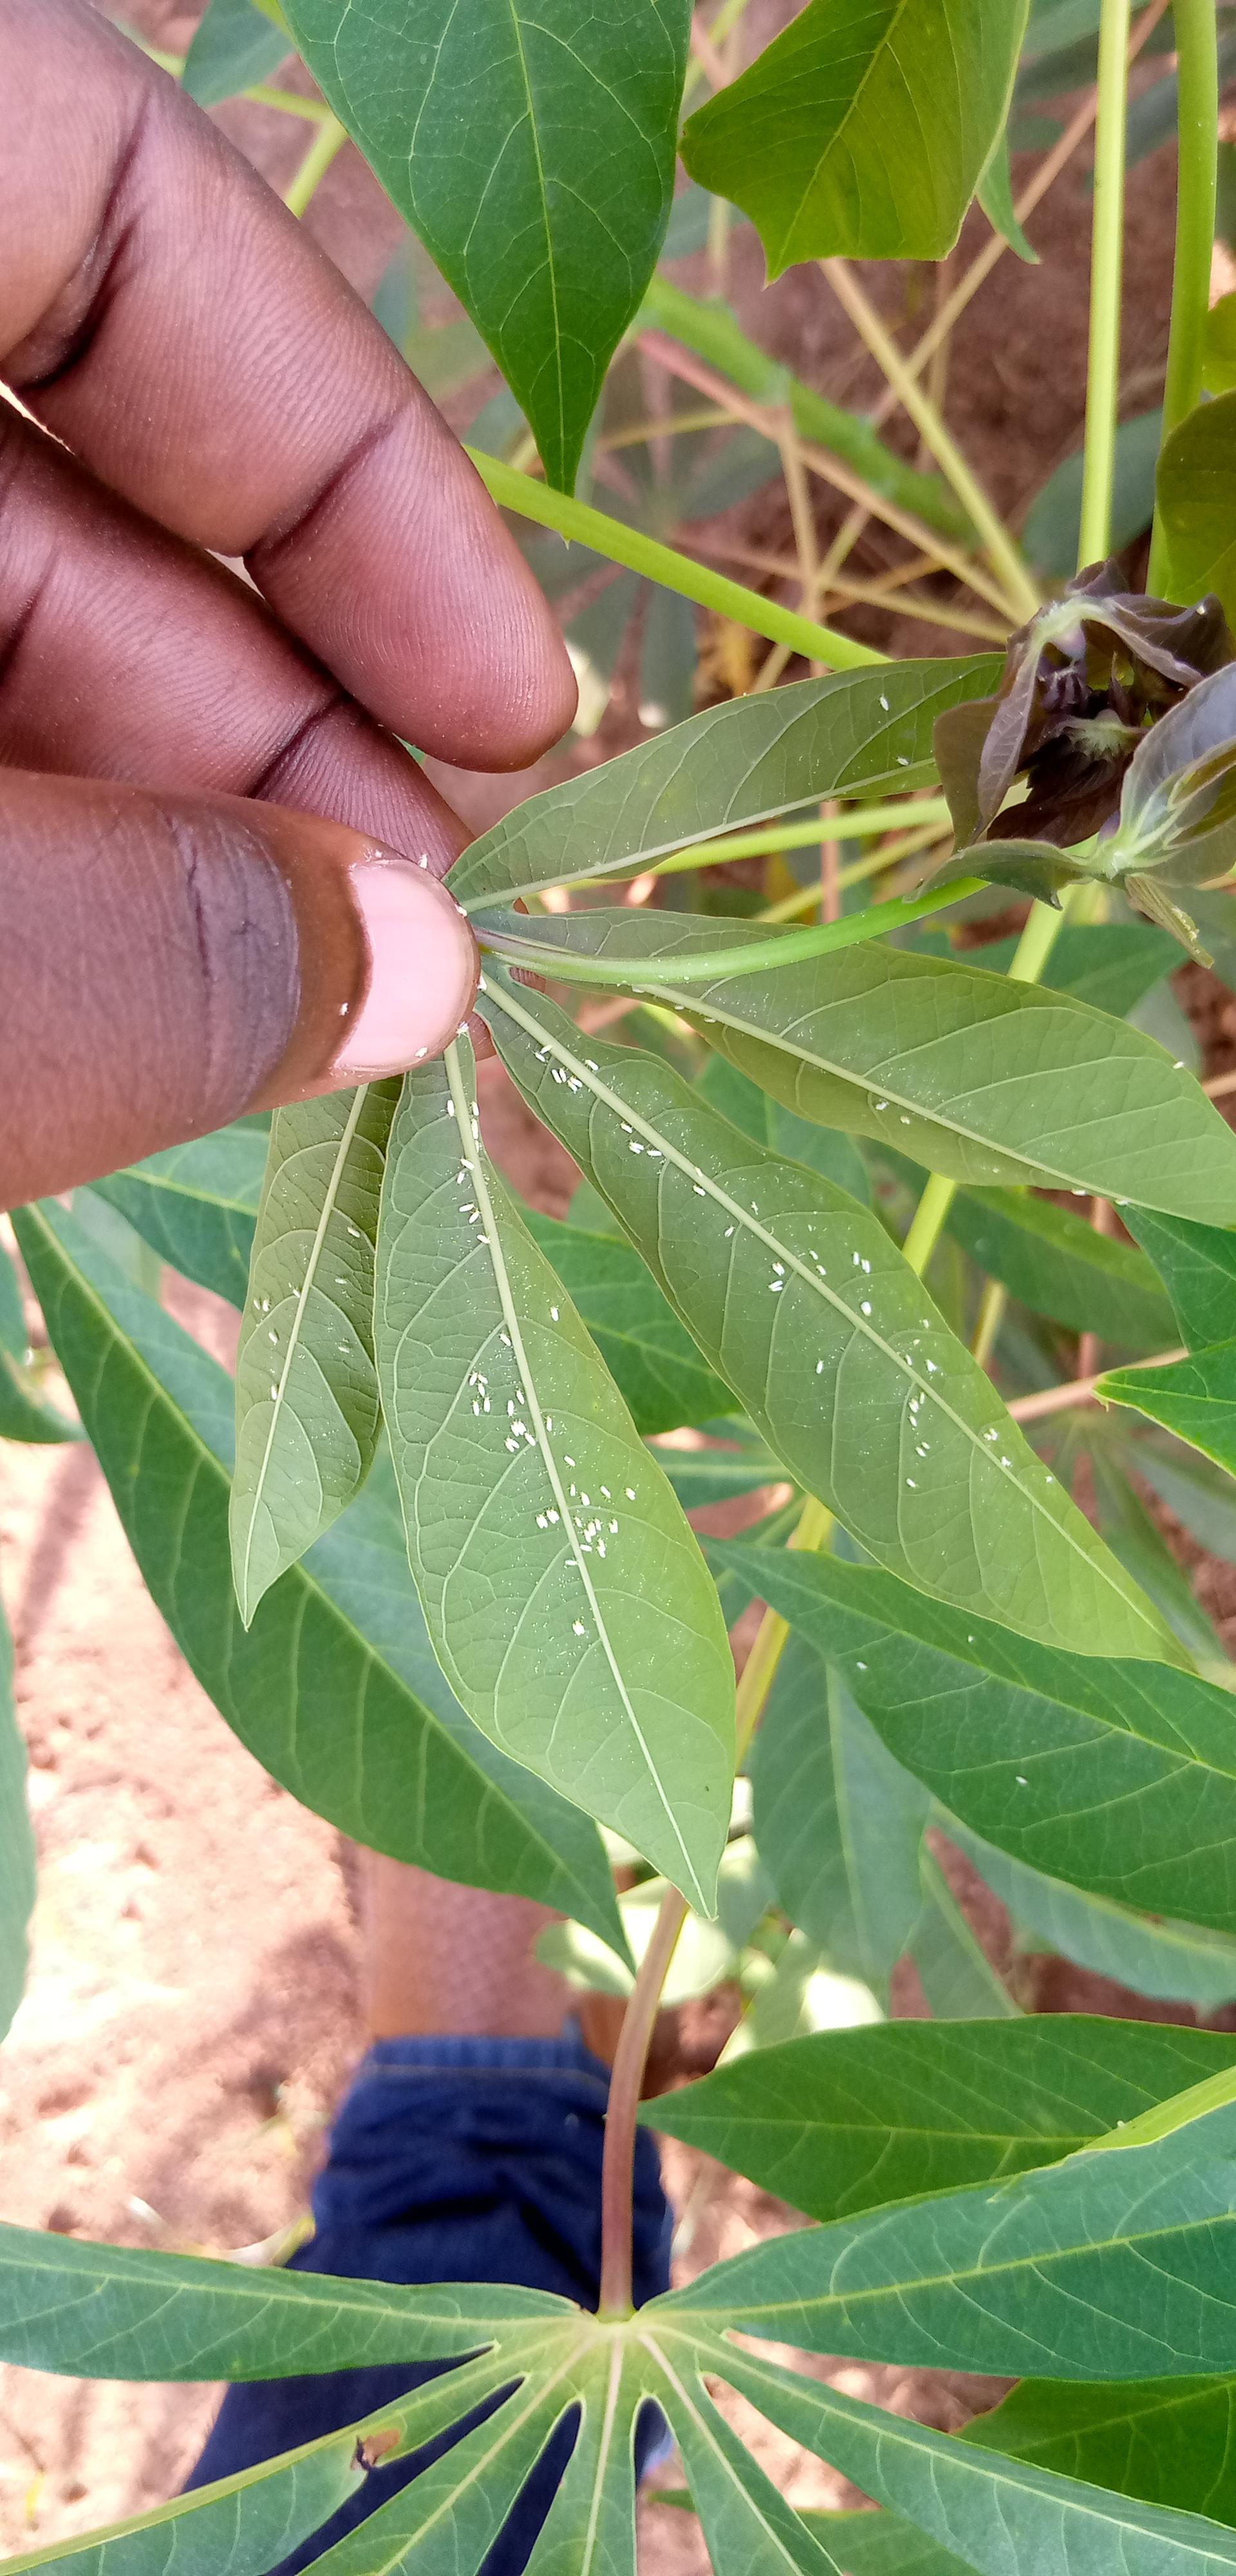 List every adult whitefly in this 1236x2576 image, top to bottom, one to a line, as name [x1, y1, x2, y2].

whitefly [878, 694, 891, 712]
whitefly [894, 753, 913, 768]
whitefly [418, 851, 429, 870]
whitefly [454, 903, 470, 918]
whitefly [475, 972, 491, 992]
whitefly [339, 1000, 349, 1018]
whitefly [673, 1004, 686, 1010]
whitefly [452, 1023, 471, 1039]
whitefly [540, 1043, 554, 1054]
whitefly [414, 1045, 427, 1061]
whitefly [533, 1051, 547, 1063]
whitefly [581, 1056, 603, 1073]
whitefly [1168, 1059, 1190, 1072]
whitefly [558, 1066, 568, 1083]
whitefly [550, 1067, 562, 1084]
whitefly [569, 1076, 583, 1089]
whitefly [566, 1079, 579, 1094]
whitefly [445, 1096, 456, 1119]
whitefly [469, 1098, 481, 1116]
whitefly [873, 1099, 886, 1112]
whitefly [899, 1115, 904, 1126]
whitefly [904, 1115, 912, 1126]
whitefly [471, 1117, 480, 1129]
whitefly [618, 1121, 633, 1133]
whitefly [473, 1129, 481, 1139]
whitefly [629, 1141, 645, 1151]
whitefly [628, 1146, 641, 1157]
whitefly [646, 1148, 664, 1157]
whitefly [458, 1157, 477, 1171]
whitefly [693, 1164, 705, 1177]
whitefly [455, 1170, 467, 1188]
whitefly [691, 1184, 707, 1197]
whitefly [1069, 1187, 1087, 1197]
whitefly [458, 1201, 476, 1215]
whitefly [468, 1209, 481, 1225]
whitefly [722, 1224, 737, 1239]
whitefly [346, 1225, 362, 1239]
whitefly [475, 1233, 492, 1246]
whitefly [851, 1248, 861, 1270]
whitefly [807, 1249, 820, 1261]
whitefly [860, 1256, 871, 1277]
whitefly [861, 1257, 866, 1271]
whitefly [769, 1262, 783, 1276]
whitefly [777, 1262, 787, 1276]
whitefly [814, 1262, 828, 1277]
whitefly [333, 1274, 350, 1285]
whitefly [767, 1279, 783, 1289]
whitefly [771, 1285, 784, 1293]
whitefly [290, 1287, 303, 1302]
whitefly [252, 1296, 262, 1311]
whitefly [261, 1296, 271, 1316]
whitefly [853, 1298, 874, 1320]
whitefly [859, 1301, 875, 1318]
whitefly [548, 1305, 562, 1323]
whitefly [921, 1316, 930, 1329]
whitefly [265, 1330, 282, 1345]
whitefly [497, 1331, 513, 1347]
whitefly [334, 1344, 351, 1356]
whitefly [903, 1352, 913, 1367]
whitefly [813, 1357, 825, 1376]
whitefly [924, 1357, 938, 1372]
whitefly [467, 1372, 478, 1387]
whitefly [477, 1373, 490, 1385]
whitefly [476, 1381, 487, 1397]
whitefly [269, 1383, 281, 1401]
whitefly [515, 1388, 527, 1406]
whitefly [917, 1389, 926, 1405]
whitefly [483, 1396, 492, 1414]
whitefly [910, 1397, 921, 1410]
whitefly [471, 1399, 481, 1418]
whitefly [505, 1399, 516, 1417]
whitefly [908, 1401, 918, 1414]
whitefly [545, 1413, 555, 1432]
whitefly [907, 1414, 919, 1428]
whitefly [518, 1420, 529, 1432]
whitefly [514, 1421, 525, 1435]
whitefly [510, 1424, 518, 1438]
whitefly [982, 1431, 991, 1442]
whitefly [523, 1432, 539, 1448]
whitefly [505, 1437, 521, 1450]
whitefly [920, 1439, 933, 1452]
whitefly [504, 1441, 515, 1454]
whitefly [913, 1444, 928, 1459]
whitefly [1000, 1453, 1007, 1466]
whitefly [562, 1454, 576, 1469]
whitefly [1040, 1472, 1055, 1484]
whitefly [904, 1475, 918, 1489]
whitefly [569, 1480, 578, 1497]
whitefly [599, 1484, 612, 1501]
whitefly [625, 1487, 637, 1496]
whitefly [580, 1490, 592, 1508]
whitefly [625, 1492, 636, 1501]
whitefly [551, 1508, 561, 1521]
whitefly [546, 1510, 556, 1525]
whitefly [538, 1513, 549, 1529]
whitefly [535, 1515, 543, 1530]
whitefly [573, 1515, 583, 1528]
whitefly [593, 1516, 604, 1531]
whitefly [613, 1518, 621, 1535]
whitefly [587, 1521, 598, 1537]
whitefly [609, 1522, 614, 1535]
whitefly [583, 1528, 593, 1542]
whitefly [597, 1537, 607, 1551]
whitefly [576, 1543, 593, 1552]
whitefly [597, 1544, 606, 1559]
whitefly [563, 1557, 578, 1567]
whitefly [576, 1620, 588, 1634]
whitefly [572, 1623, 581, 1637]
whitefly [854, 1659, 868, 1671]
whitefly [1013, 1771, 1029, 1787]